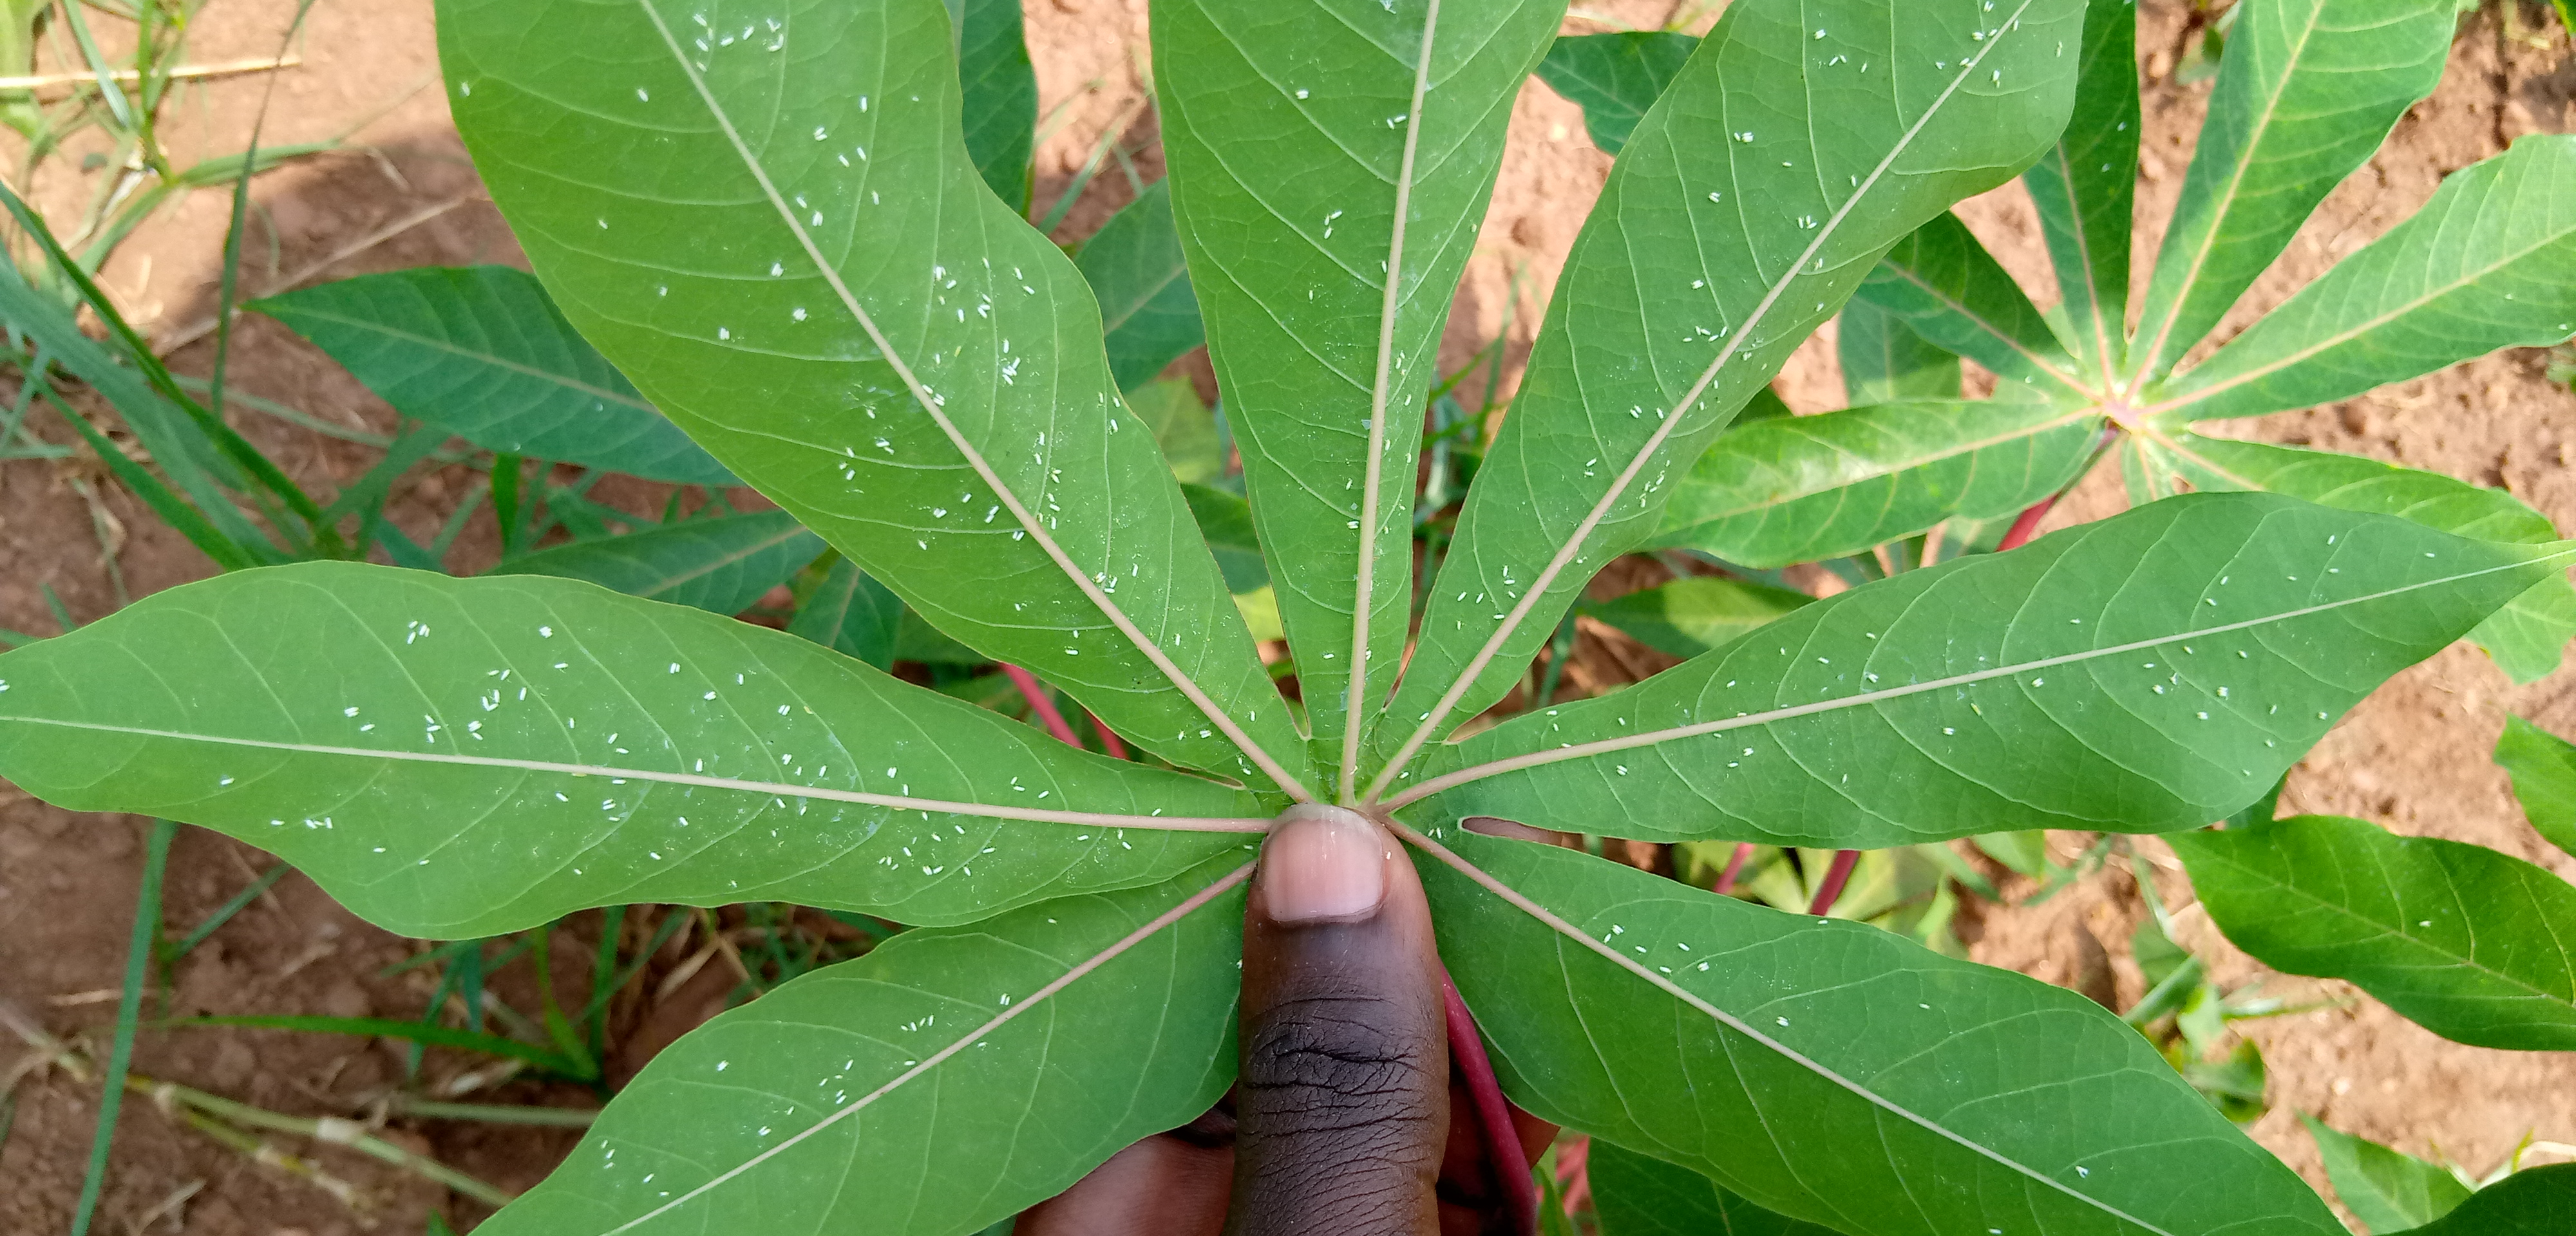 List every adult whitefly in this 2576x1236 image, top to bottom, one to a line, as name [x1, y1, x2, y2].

whitefly [2007, 15, 2025, 32]
whitefly [765, 17, 788, 33]
whitefly [741, 21, 753, 42]
whitefly [1971, 28, 1984, 46]
whitefly [1812, 29, 1832, 49]
whitefly [721, 33, 735, 47]
whitefly [2052, 33, 2065, 61]
whitefly [766, 35, 791, 53]
whitefly [1932, 57, 1946, 71]
whitefly [1858, 62, 1876, 78]
whitefly [1988, 70, 2006, 91]
whitefly [1292, 86, 1315, 105]
whitefly [628, 88, 656, 110]
whitefly [855, 93, 872, 118]
whitefly [1377, 109, 1421, 143]
whitefly [812, 126, 828, 143]
whitefly [1741, 129, 1754, 145]
whitefly [855, 144, 869, 165]
whitefly [837, 153, 852, 171]
whitefly [1782, 158, 1795, 171]
whitefly [1846, 171, 1861, 194]
whitefly [1705, 188, 1728, 205]
whitefly [869, 189, 880, 209]
whitefly [794, 192, 810, 210]
whitefly [811, 207, 826, 229]
whitefly [1801, 211, 1824, 235]
whitefly [1793, 212, 1806, 235]
whitefly [1322, 227, 1336, 243]
whitefly [1810, 254, 1827, 272]
whitefly [980, 257, 996, 278]
whitefly [1379, 259, 1391, 277]
whitefly [770, 260, 784, 279]
whitefly [933, 265, 951, 283]
whitefly [1687, 275, 1710, 298]
whitefly [1021, 284, 1037, 299]
whitefly [1305, 286, 1321, 305]
whitefly [1813, 299, 1827, 319]
whitefly [790, 304, 810, 323]
whitefly [977, 304, 995, 321]
whitefly [956, 307, 969, 330]
whitefly [719, 326, 734, 343]
whitefly [1678, 333, 1696, 348]
whitefly [1001, 337, 1016, 357]
whitefly [1739, 349, 1756, 364]
whitefly [933, 351, 945, 371]
whitefly [1001, 371, 1016, 389]
whitefly [920, 380, 935, 398]
whitefly [1400, 390, 1416, 412]
whitefly [931, 393, 947, 408]
whitefly [1694, 396, 1710, 415]
whitefly [1622, 400, 1645, 424]
whitefly [1652, 404, 1672, 422]
whitefly [1110, 416, 1119, 433]
whitefly [1037, 427, 1054, 448]
whitefly [873, 438, 898, 454]
whitefly [1400, 447, 1417, 469]
whitefly [1584, 452, 1604, 471]
whitefly [1582, 467, 1600, 488]
whitefly [1048, 467, 1068, 487]
whitefly [847, 469, 862, 484]
whitefly [1343, 476, 1356, 495]
whitefly [958, 490, 977, 505]
whitefly [983, 503, 1001, 526]
whitefly [1345, 517, 1364, 535]
whitefly [1050, 518, 1061, 534]
whitefly [1378, 522, 1394, 538]
whitefly [1009, 528, 1029, 541]
whitefly [2321, 531, 2340, 551]
whitefly [916, 536, 929, 550]
whitefly [2421, 547, 2438, 566]
whitefly [1128, 561, 1146, 583]
whitefly [2325, 562, 2347, 581]
whitefly [1497, 563, 1517, 577]
whitefly [2217, 572, 2238, 589]
whitefly [1500, 574, 1526, 592]
whitefly [1453, 586, 1470, 604]
whitefly [1469, 587, 1488, 606]
whitefly [2201, 594, 2224, 612]
whitefly [1490, 610, 1508, 628]
whitefly [2066, 615, 2088, 630]
whitefly [405, 617, 420, 632]
whitefly [535, 620, 563, 646]
whitefly [1861, 626, 1877, 646]
whitefly [405, 630, 419, 646]
whitefly [1173, 630, 1184, 648]
whitefly [1061, 642, 1078, 659]
whitefly [2181, 642, 2198, 660]
whitefly [1776, 644, 1788, 660]
whitefly [1364, 646, 1376, 666]
whitefly [2233, 648, 2253, 666]
whitefly [1320, 649, 1337, 664]
whitefly [1813, 652, 1834, 668]
whitefly [656, 654, 696, 678]
whitefly [2137, 660, 2160, 672]
whitefly [556, 661, 571, 673]
whitefly [499, 667, 514, 682]
whitefly [486, 668, 501, 678]
whitefly [1860, 669, 1882, 687]
whitefly [2166, 669, 2188, 693]
whitefly [736, 670, 744, 686]
whitefly [2026, 672, 2051, 693]
whitefly [1723, 677, 1743, 693]
whitefly [2149, 679, 2167, 704]
whitefly [2208, 680, 2239, 698]
whitefly [518, 685, 533, 706]
whitefly [701, 687, 723, 707]
whitefly [475, 693, 504, 712]
whitefly [769, 696, 803, 728]
whitefly [344, 700, 365, 726]
whitefly [2265, 700, 2278, 718]
whitefly [1413, 706, 1433, 724]
whitefly [2190, 706, 2215, 731]
whitefly [1542, 706, 1563, 718]
whitefly [2309, 707, 2334, 724]
whitefly [1245, 709, 1262, 726]
whitefly [421, 714, 439, 724]
whitefly [565, 714, 582, 731]
whitefly [1611, 715, 1636, 731]
whitefly [426, 723, 448, 733]
whitefly [1551, 723, 1566, 734]
whitefly [1940, 723, 1959, 739]
whitefly [1196, 727, 1214, 743]
whitefly [470, 731, 488, 743]
whitefly [424, 733, 439, 746]
whitefly [2257, 736, 2281, 754]
whitefly [1558, 739, 1575, 753]
whitefly [613, 745, 632, 758]
whitefly [1743, 747, 1760, 764]
whitefly [780, 751, 794, 768]
whitefly [692, 756, 708, 776]
whitefly [1611, 760, 1633, 780]
whitefly [1720, 760, 1745, 778]
whitefly [886, 763, 898, 783]
whitefly [817, 764, 829, 781]
whitefly [1239, 766, 1259, 781]
whitefly [1398, 769, 1412, 783]
whitefly [1837, 769, 1853, 788]
whitefly [214, 770, 239, 795]
whitefly [609, 776, 630, 784]
whitefly [903, 782, 912, 799]
whitefly [547, 783, 578, 813]
whitefly [1012, 783, 1026, 798]
whitefly [1036, 787, 1050, 804]
whitefly [773, 793, 791, 813]
whitefly [600, 798, 622, 811]
whitefly [1148, 807, 1162, 816]
whitefly [919, 809, 930, 823]
whitefly [317, 813, 338, 833]
whitefly [605, 814, 627, 825]
whitefly [676, 814, 691, 832]
whitefly [265, 817, 282, 829]
whitefly [951, 823, 969, 839]
whitefly [1434, 825, 1445, 842]
whitefly [1074, 830, 1090, 845]
whitefly [1120, 840, 1135, 854]
whitefly [366, 843, 392, 863]
whitefly [902, 843, 913, 858]
whitefly [980, 847, 997, 858]
whitefly [647, 850, 669, 863]
whitefly [875, 852, 895, 868]
whitefly [416, 857, 433, 867]
whitefly [960, 863, 973, 879]
whitefly [930, 863, 949, 879]
whitefly [571, 866, 584, 877]
whitefly [1043, 912, 1065, 935]
whitefly [1818, 917, 1839, 932]
whitefly [1610, 920, 1627, 940]
whitefly [1673, 939, 1700, 956]
whitefly [1634, 941, 1649, 955]
whitefly [1696, 957, 1718, 978]
whitefly [1654, 962, 1680, 979]
whitefly [986, 986, 1027, 1016]
whitefly [1915, 998, 1937, 1015]
whitefly [1770, 1011, 1795, 1027]
whitefly [927, 1015, 938, 1033]
whitefly [906, 1016, 917, 1036]
whitefly [898, 1023, 909, 1036]
whitefly [978, 1042, 994, 1052]
whitefly [712, 1054, 739, 1082]
whitefly [841, 1055, 857, 1072]
whitefly [900, 1058, 918, 1069]
whitefly [817, 1075, 831, 1088]
whitefly [831, 1087, 848, 1105]
whitefly [784, 1104, 801, 1116]
whitefly [756, 1123, 773, 1140]
whitefly [2069, 1161, 2094, 1183]
whitefly [639, 1173, 658, 1186]